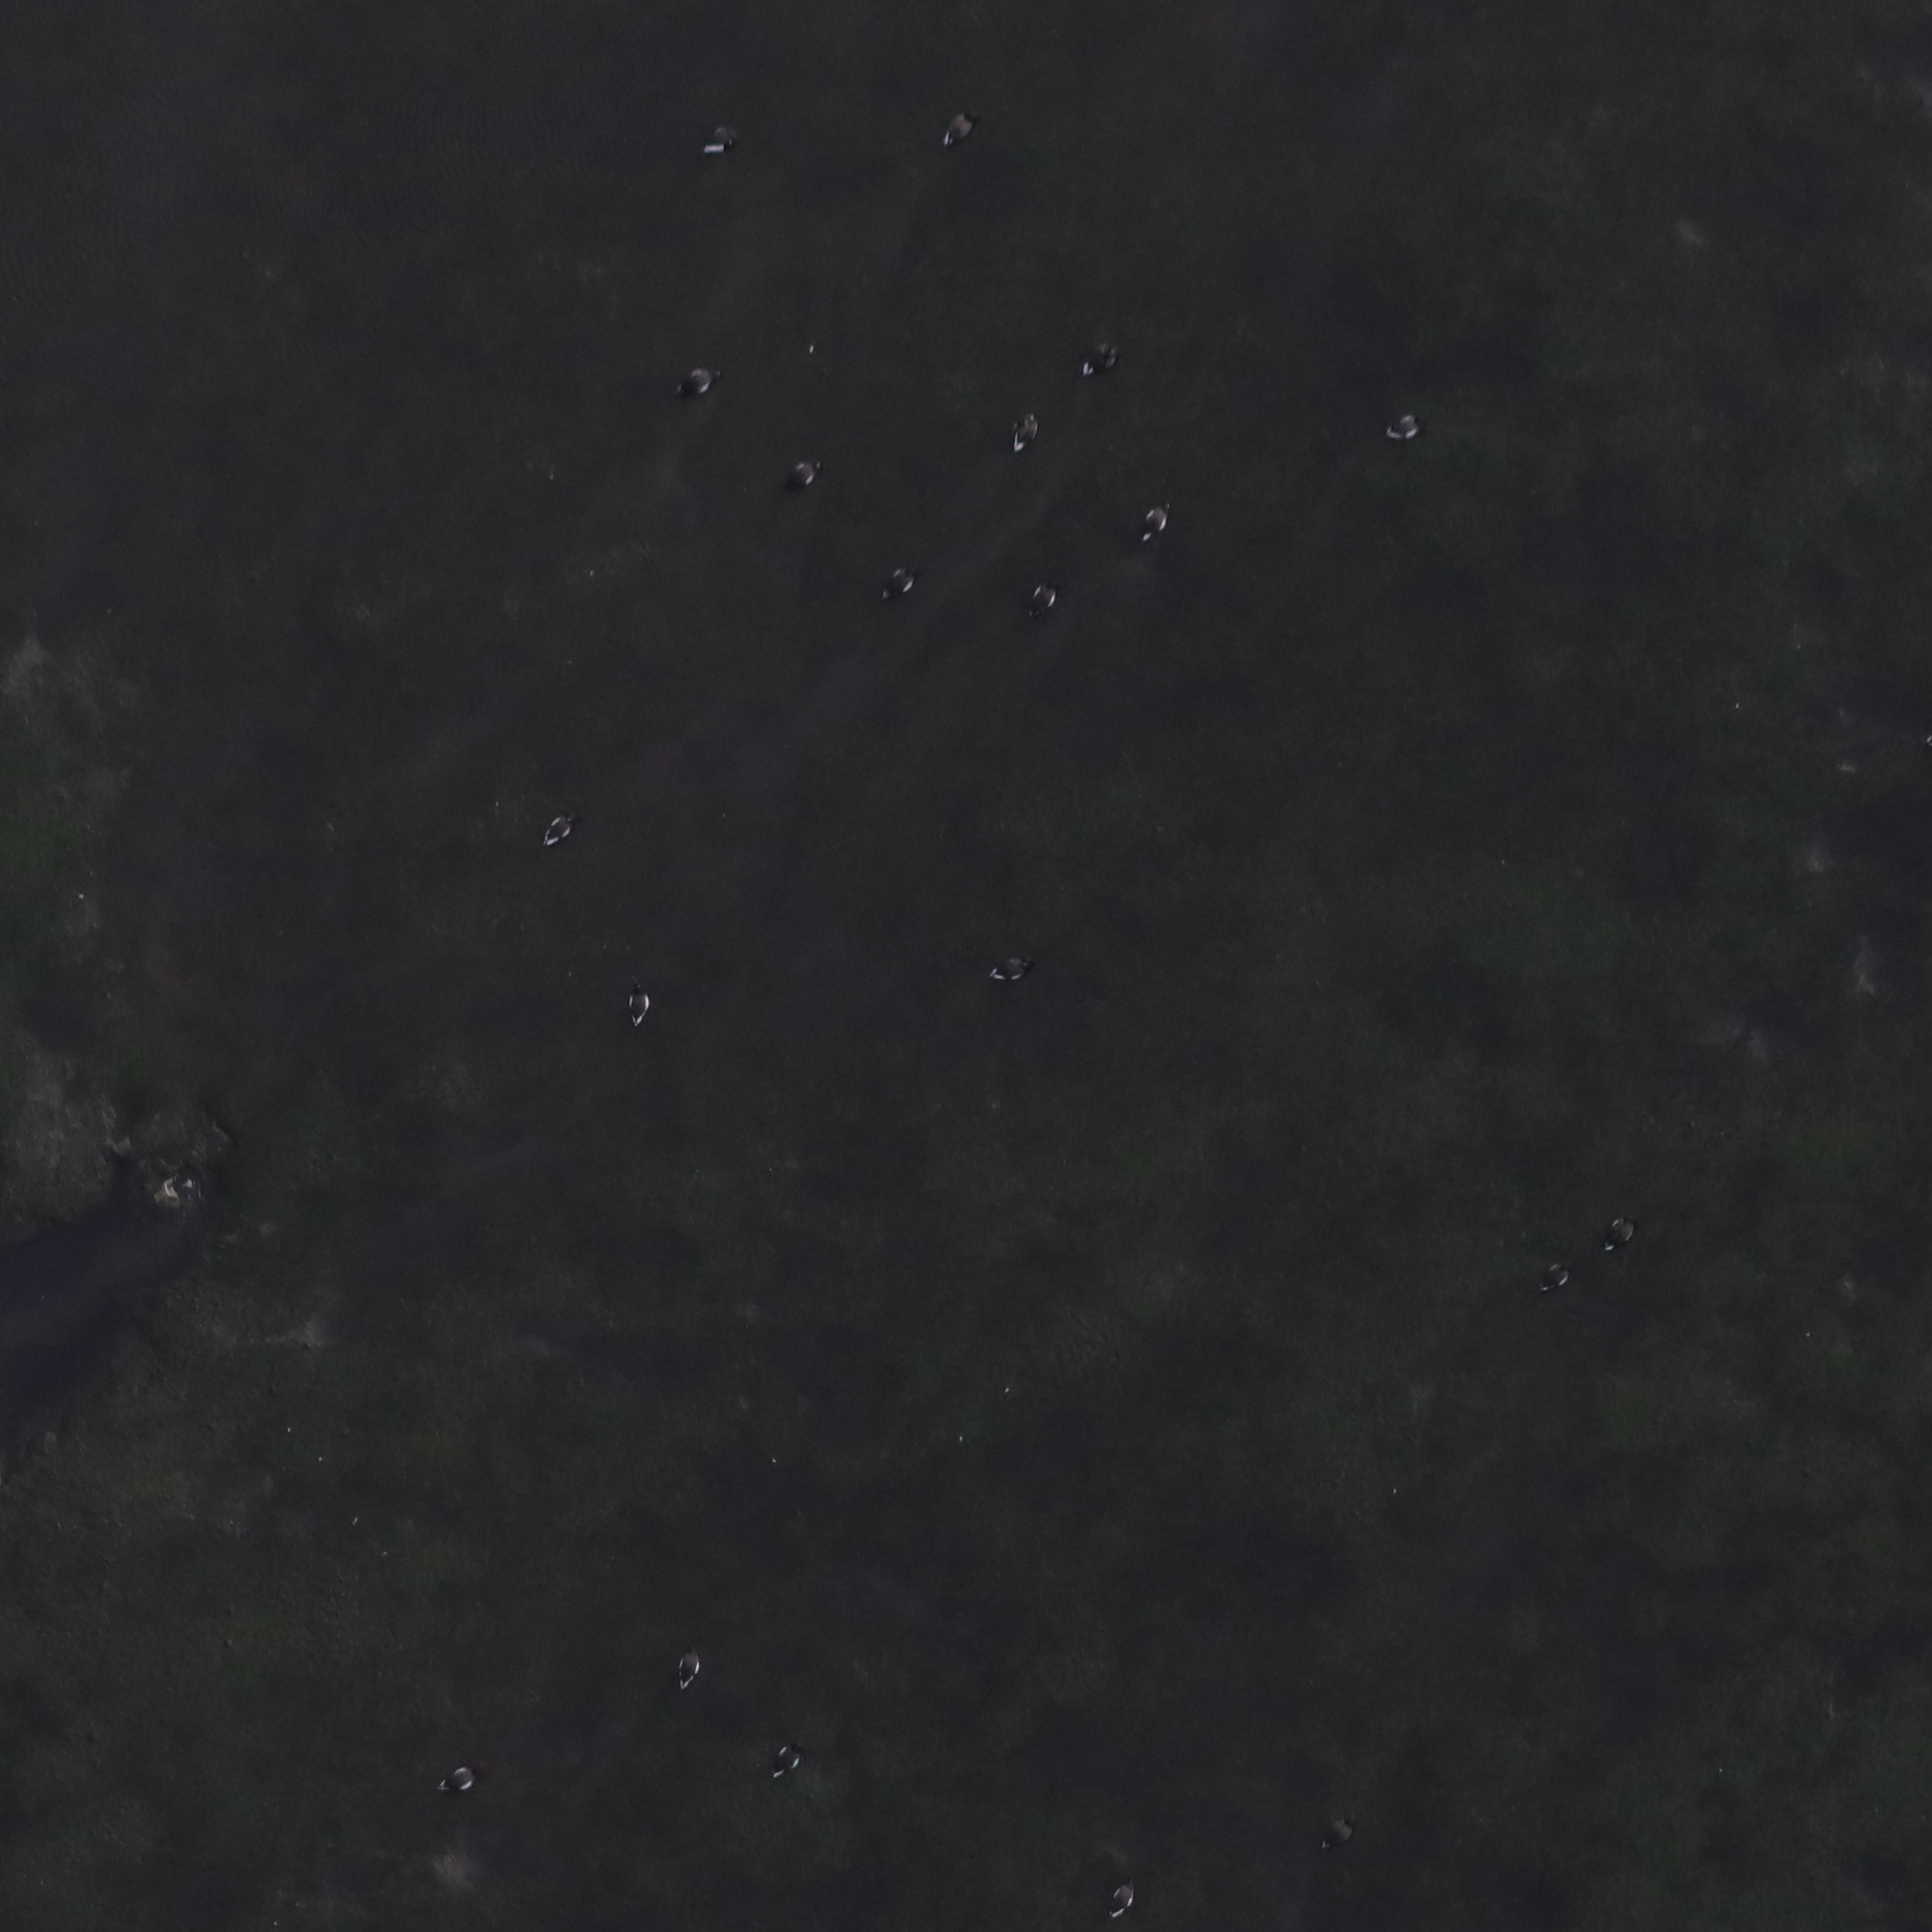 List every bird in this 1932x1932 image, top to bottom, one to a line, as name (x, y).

brant (961, 125)
brant (721, 139)
brant (1100, 359)
brant (694, 379)
brant (1028, 428)
brant (1403, 428)
brant (801, 470)
brant (1153, 520)
brant (901, 586)
brant (1045, 597)
brant (557, 829)
brant (1013, 970)
brant (637, 1005)
brant (1622, 1233)
brant (1551, 1275)
brant (690, 1665)
brant (787, 1760)
brant (461, 1781)
brant (1340, 1826)
brant (1124, 1901)